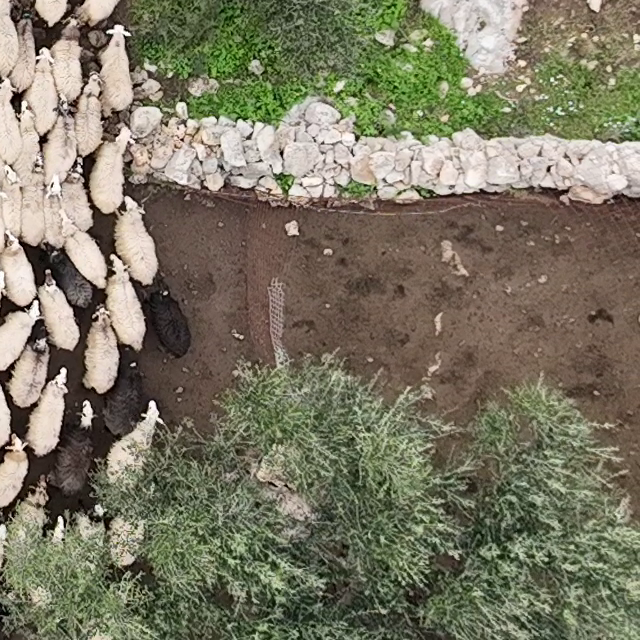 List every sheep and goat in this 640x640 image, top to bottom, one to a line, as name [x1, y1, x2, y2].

sheep [0, 0, 18, 80]
sheep [34, 0, 67, 26]
sheep [81, 0, 128, 28]
sheep [10, 12, 34, 94]
sheep [51, 16, 82, 110]
sheep [101, 26, 133, 118]
sheep [23, 45, 60, 137]
sheep [75, 74, 103, 156]
sheep [0, 79, 20, 163]
sheep [39, 94, 78, 185]
sheep [17, 101, 38, 167]
sheep [0, 115, 7, 184]
sheep [89, 127, 133, 215]
sheep [21, 152, 44, 246]
sheep [59, 152, 91, 232]
sheep [0, 165, 22, 236]
sheep [44, 173, 62, 249]
sheep [115, 196, 159, 286]
sheep [61, 210, 107, 290]
sheep [0, 229, 36, 307]
sheep [43, 242, 92, 308]
sheep [105, 253, 146, 352]
sheep [36, 270, 80, 351]
sheep [145, 281, 192, 360]
sheep [0, 299, 40, 372]
sheep [82, 302, 120, 394]
sheep [7, 326, 51, 408]
sheep [0, 363, 11, 450]
sheep [25, 367, 67, 457]
sheep [46, 400, 96, 496]
sheep [105, 401, 160, 491]
sheep [0, 432, 28, 509]
sheep [3, 474, 46, 554]
sheep [106, 482, 154, 568]
sheep [67, 505, 106, 579]
sheep [27, 516, 65, 605]
sheep [0, 523, 4, 615]